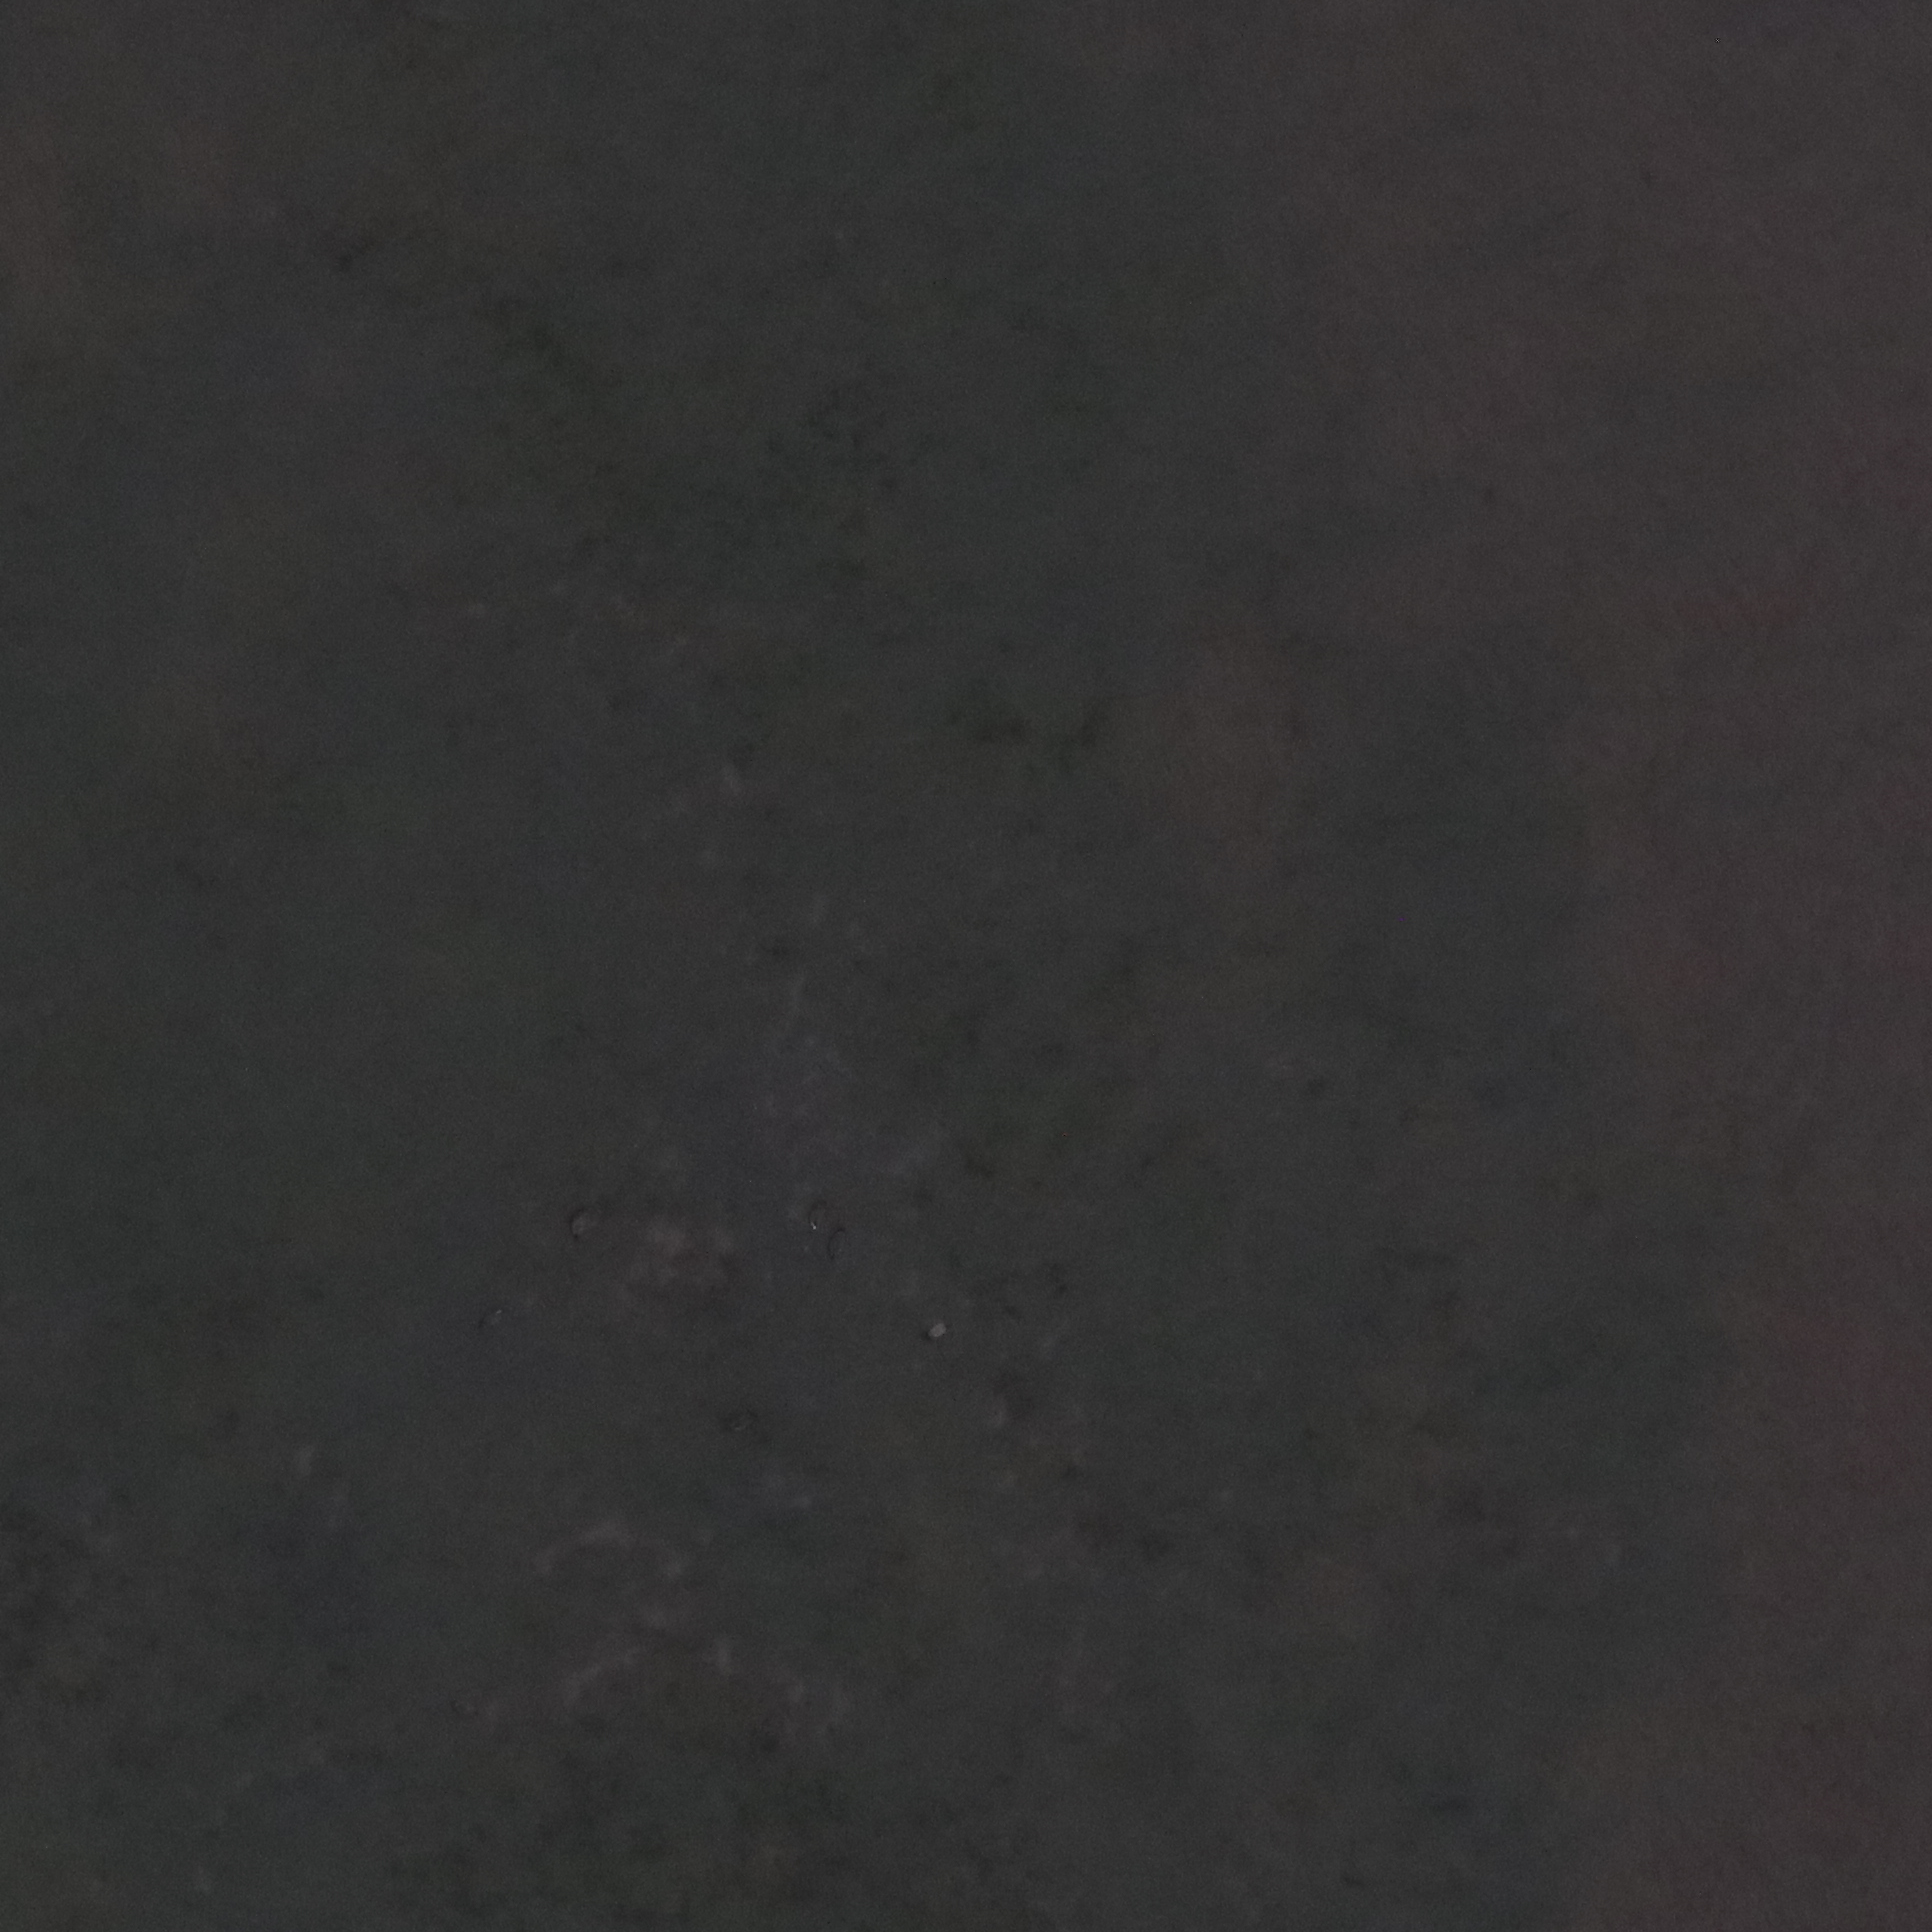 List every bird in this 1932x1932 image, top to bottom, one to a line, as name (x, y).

Canada goose (816, 1218)
Canada goose (578, 1224)
Canada goose (830, 1244)
Canada goose (491, 1316)
Canada goose (941, 1333)
Canada goose (733, 1424)